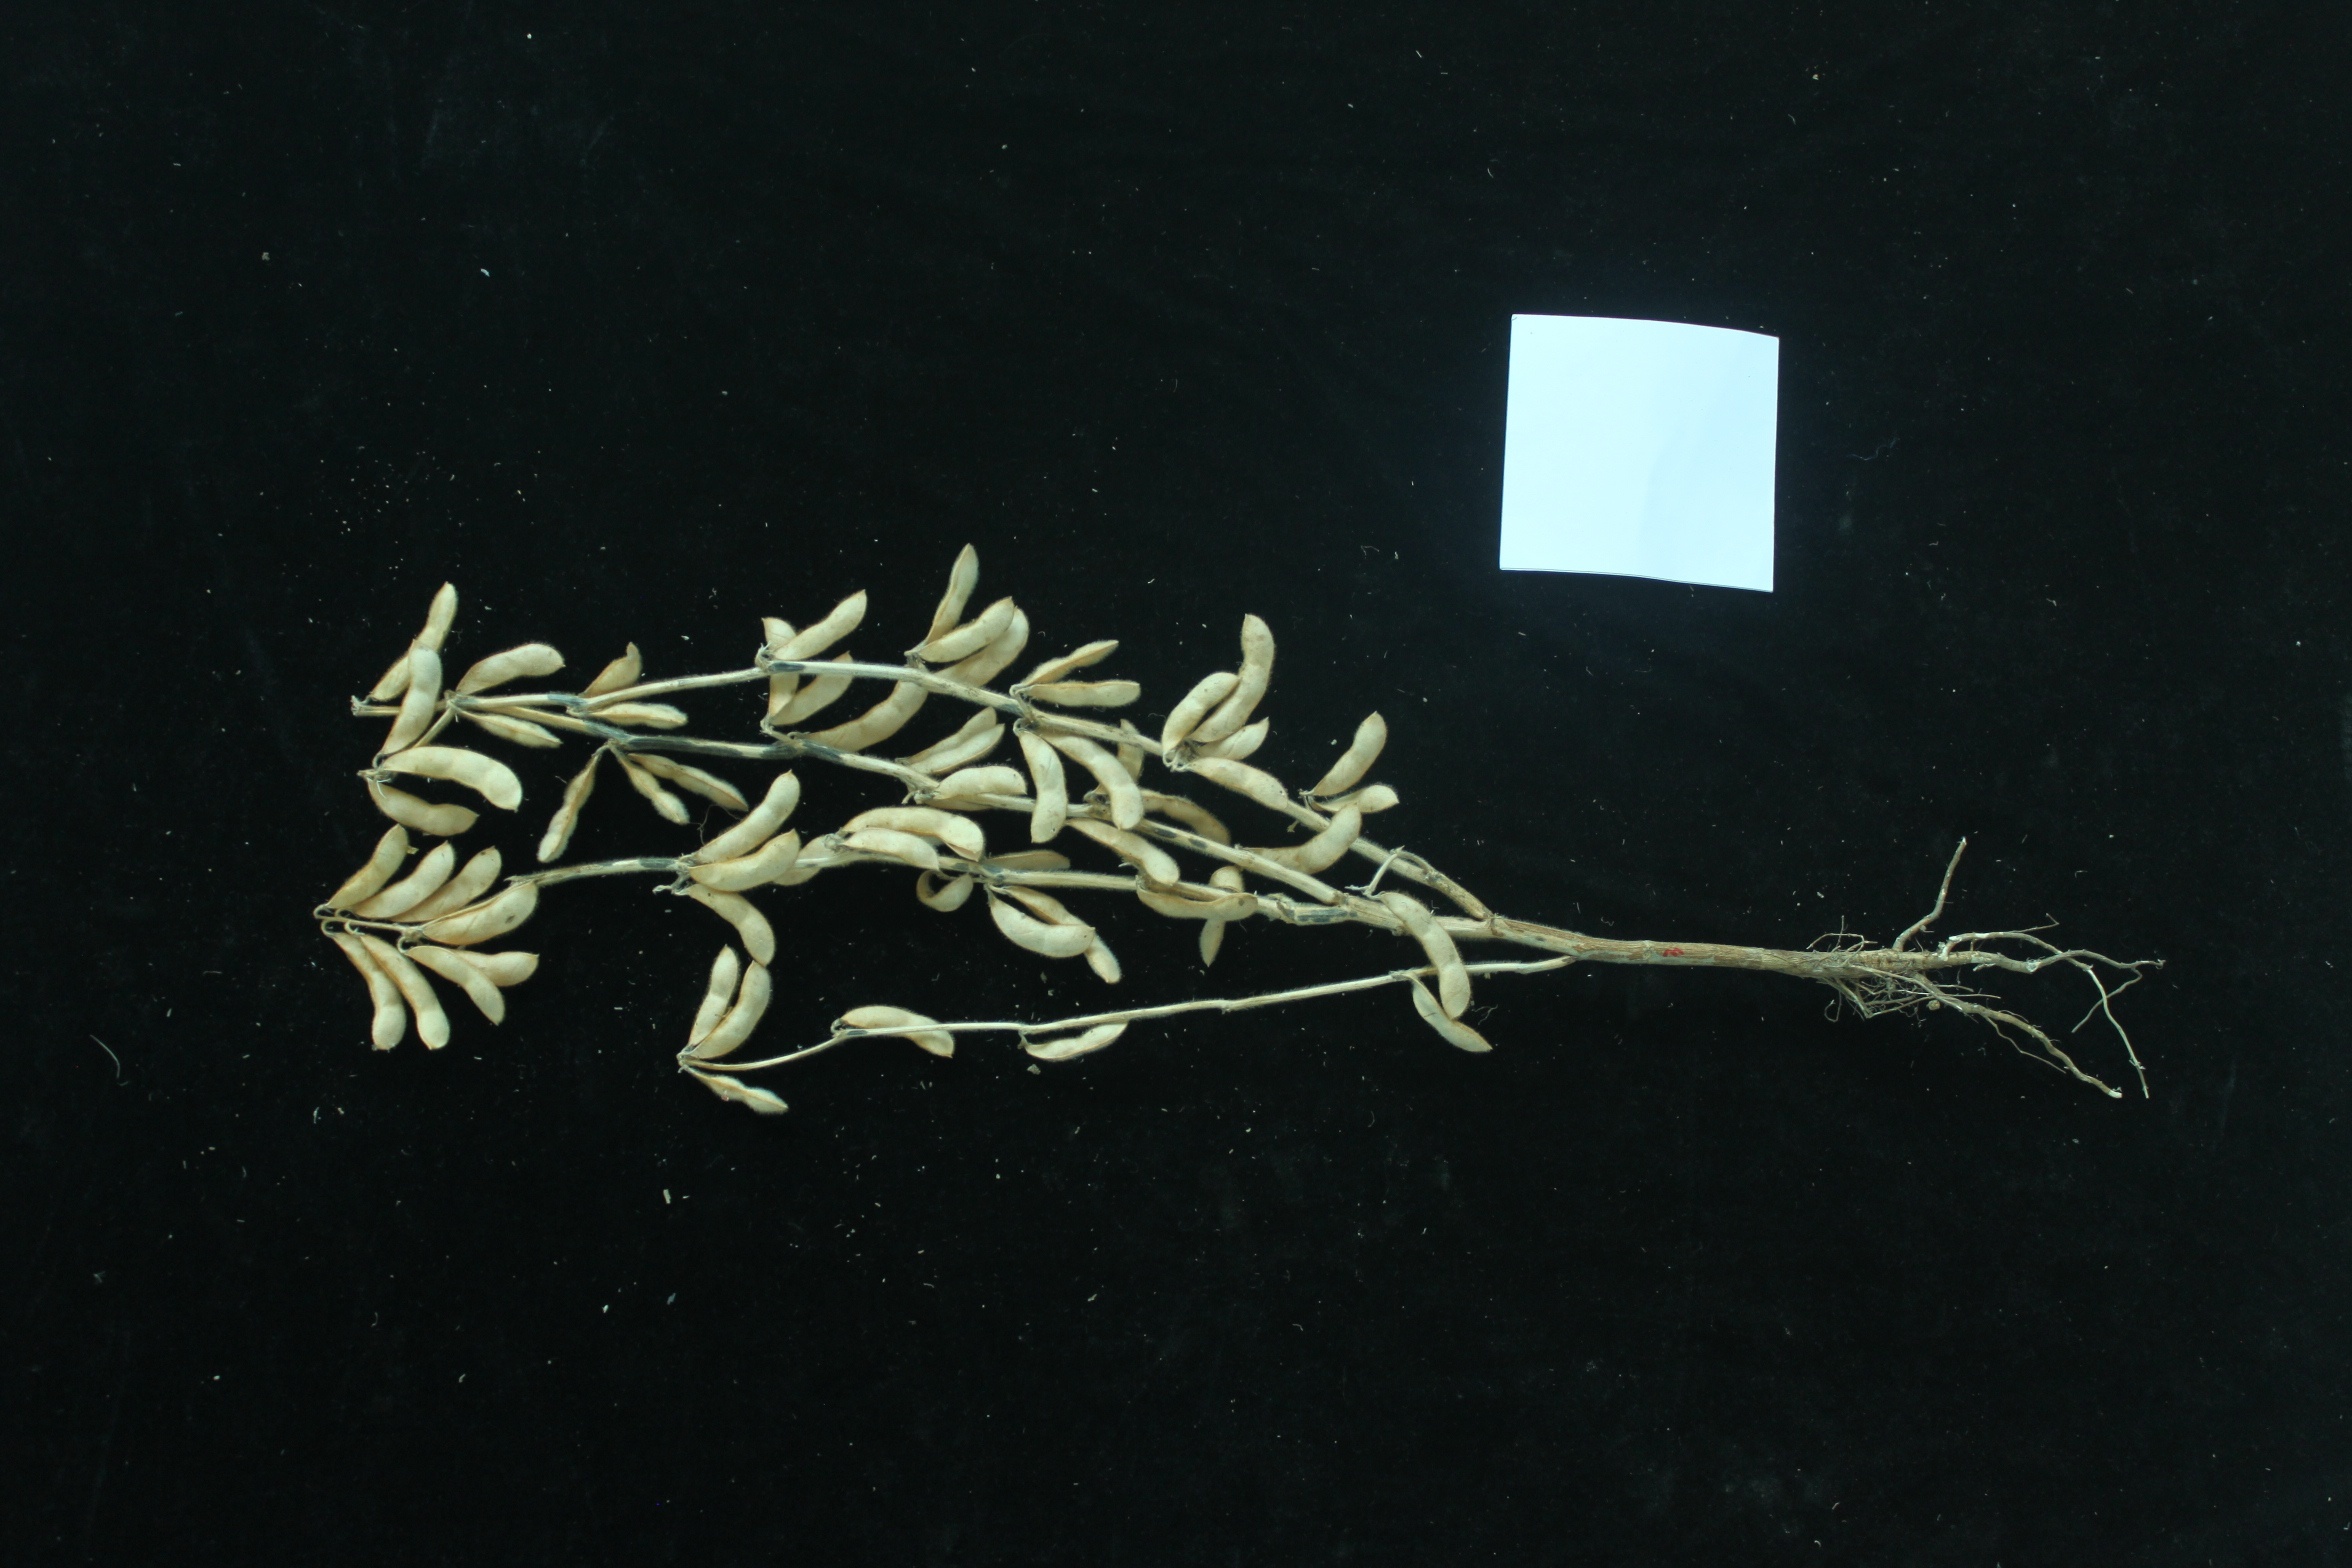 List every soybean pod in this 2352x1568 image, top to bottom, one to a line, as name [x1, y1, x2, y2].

soybean pod [911, 542, 978, 651]
soybean pod [361, 581, 458, 702]
soybean pod [762, 586, 865, 662]
soybean pod [913, 597, 1012, 664]
soybean pod [912, 605, 1028, 690]
soybean pod [1188, 613, 1274, 747]
soybean pod [762, 619, 797, 729]
soybean pod [1012, 639, 1117, 686]
soybean pod [567, 641, 642, 705]
soybean pod [371, 642, 440, 766]
soybean pod [455, 642, 567, 696]
soybean pod [759, 650, 852, 728]
soybean pod [797, 656, 931, 753]
soybean pod [1159, 669, 1238, 770]
soybean pod [1023, 680, 1140, 708]
soybean pod [897, 703, 997, 764]
soybean pod [586, 705, 689, 732]
soybean pod [457, 713, 562, 751]
soybean pod [1305, 714, 1385, 798]
soybean pod [1086, 718, 1144, 799]
soybean pod [1190, 720, 1269, 760]
soybean pod [902, 726, 1006, 779]
soybean pod [1016, 726, 1069, 843]
soybean pod [1044, 733, 1143, 835]
soybean pod [382, 745, 522, 812]
soybean pod [538, 745, 605, 865]
soybean pod [614, 750, 689, 827]
soybean pod [622, 756, 749, 812]
soybean pod [1181, 758, 1289, 810]
soybean pod [678, 766, 798, 863]
soybean pod [934, 768, 1027, 801]
soybean pod [366, 780, 478, 837]
soybean pod [1307, 785, 1399, 817]
soybean pod [1106, 788, 1231, 843]
soybean pod [918, 795, 986, 815]
soybean pod [1234, 796, 1360, 876]
soybean pod [838, 807, 986, 862]
soybean pod [1070, 822, 1183, 895]
soybean pod [832, 826, 941, 871]
soybean pod [319, 827, 409, 909]
soybean pod [678, 827, 799, 893]
soybean pod [773, 832, 836, 887]
soybean pod [345, 839, 453, 917]
soybean pod [385, 848, 501, 926]
soybean pod [981, 852, 1070, 873]
soybean pod [1199, 869, 1243, 968]
soybean pod [916, 871, 973, 915]
soybean pod [416, 880, 536, 946]
soybean pod [1137, 885, 1261, 925]
soybean pod [669, 886, 774, 964]
soybean pod [994, 886, 1121, 985]
soybean pod [1373, 892, 1470, 1022]
soybean pod [987, 894, 1096, 961]
soybean pod [344, 928, 452, 1053]
soybean pod [324, 931, 403, 1050]
soybean pod [406, 945, 505, 1026]
soybean pod [438, 945, 538, 989]
soybean pod [683, 947, 738, 1049]
soybean pod [690, 960, 772, 1059]
soybean pod [1413, 977, 1491, 1055]
soybean pod [836, 1004, 953, 1057]
soybean pod [1024, 1020, 1129, 1064]
soybean pod [681, 1064, 786, 1113]